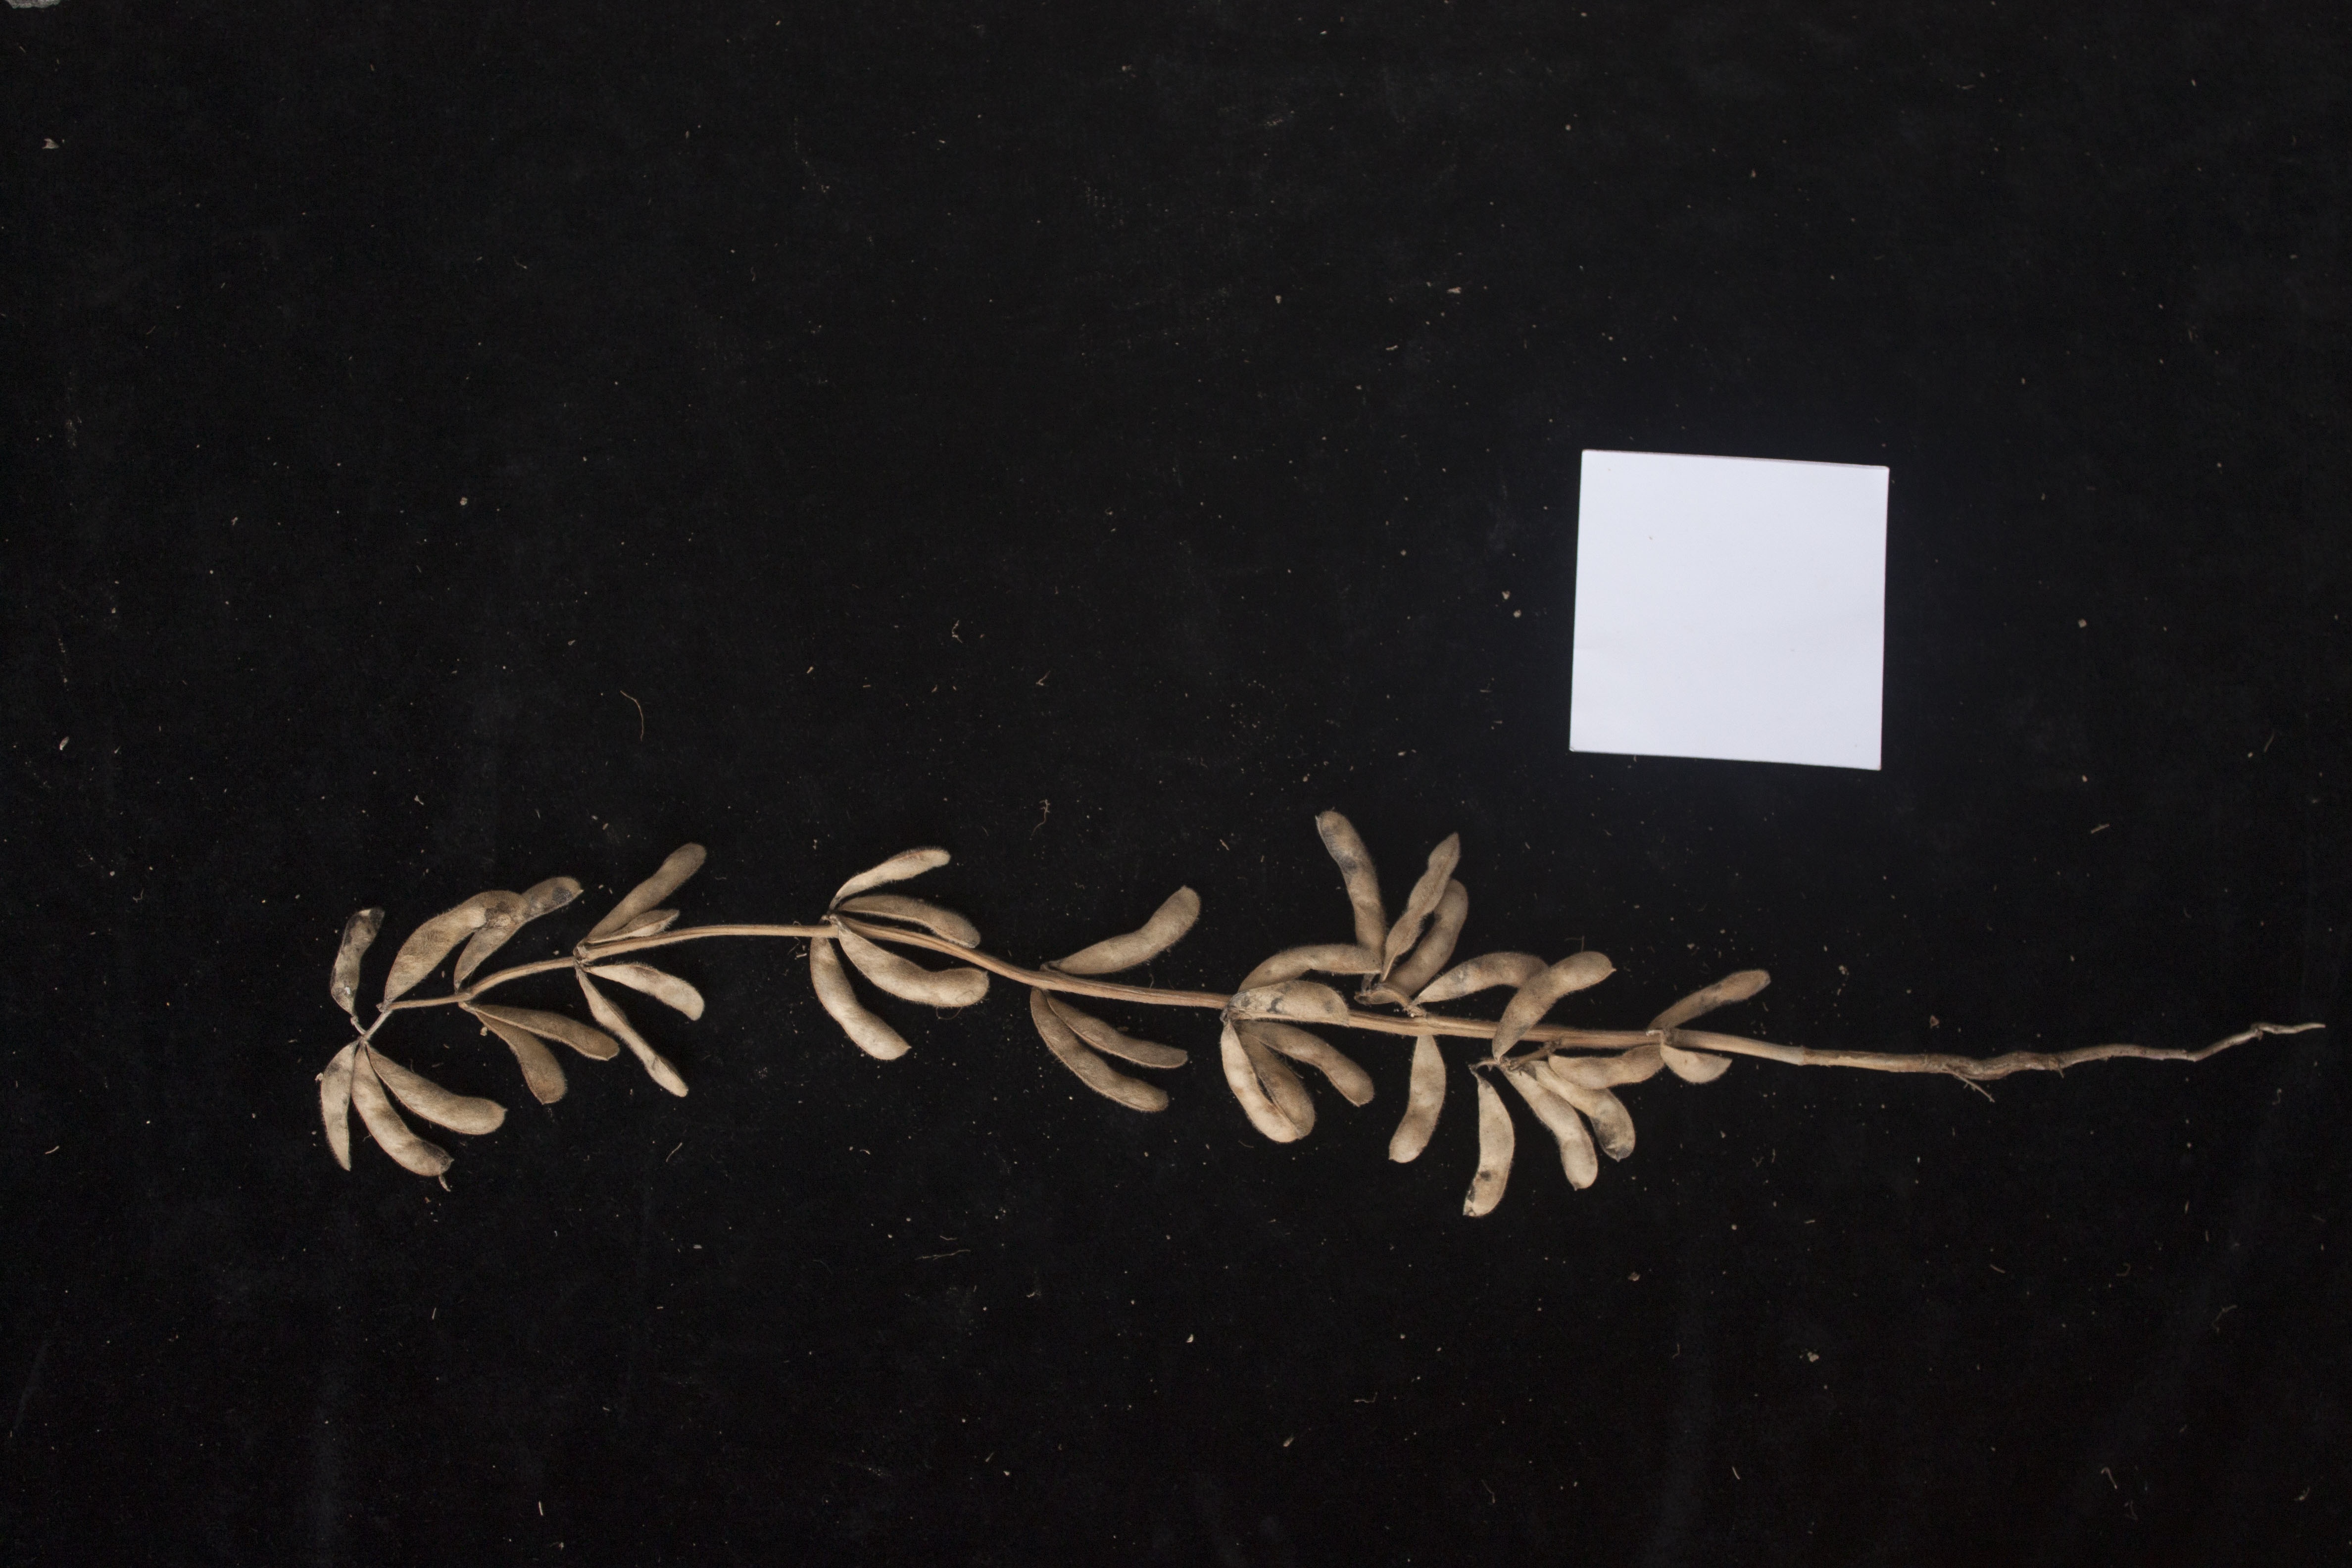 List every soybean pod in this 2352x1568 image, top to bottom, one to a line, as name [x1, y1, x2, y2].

soybean pod [1315, 811, 1381, 965]
soybean pod [1386, 835, 1458, 979]
soybean pod [590, 842, 707, 937]
soybean pod [834, 851, 949, 911]
soybean pod [455, 879, 579, 986]
soybean pod [1374, 880, 1467, 1002]
soybean pod [1052, 890, 1202, 975]
soybean pod [385, 892, 522, 1006]
soybean pod [840, 897, 980, 948]
soybean pod [329, 908, 388, 1017]
soybean pod [588, 910, 682, 943]
soybean pod [839, 923, 988, 1008]
soybean pod [809, 932, 908, 1061]
soybean pod [1242, 944, 1380, 993]
soybean pod [1497, 954, 1611, 1062]
soybean pod [1414, 955, 1545, 1005]
soybean pod [586, 963, 703, 1021]
soybean pod [1655, 971, 1768, 1028]
soybean pod [579, 975, 685, 1096]
soybean pod [1225, 982, 1352, 1026]
soybean pod [1031, 992, 1167, 1115]
soybean pod [1049, 1005, 1187, 1068]
soybean pod [469, 1008, 619, 1059]
soybean pod [1221, 1017, 1300, 1142]
soybean pod [477, 1019, 564, 1104]
soybean pod [1243, 1022, 1372, 1106]
soybean pod [1392, 1031, 1446, 1164]
soybean pod [1239, 1032, 1316, 1133]
soybean pod [1551, 1043, 1666, 1091]
soybean pod [318, 1046, 358, 1174]
soybean pod [1661, 1050, 1730, 1083]
soybean pod [369, 1052, 504, 1136]
soybean pod [349, 1054, 449, 1178]
soybean pod [1528, 1063, 1633, 1161]
soybean pod [1464, 1068, 1515, 1217]
soybean pod [1502, 1071, 1598, 1186]